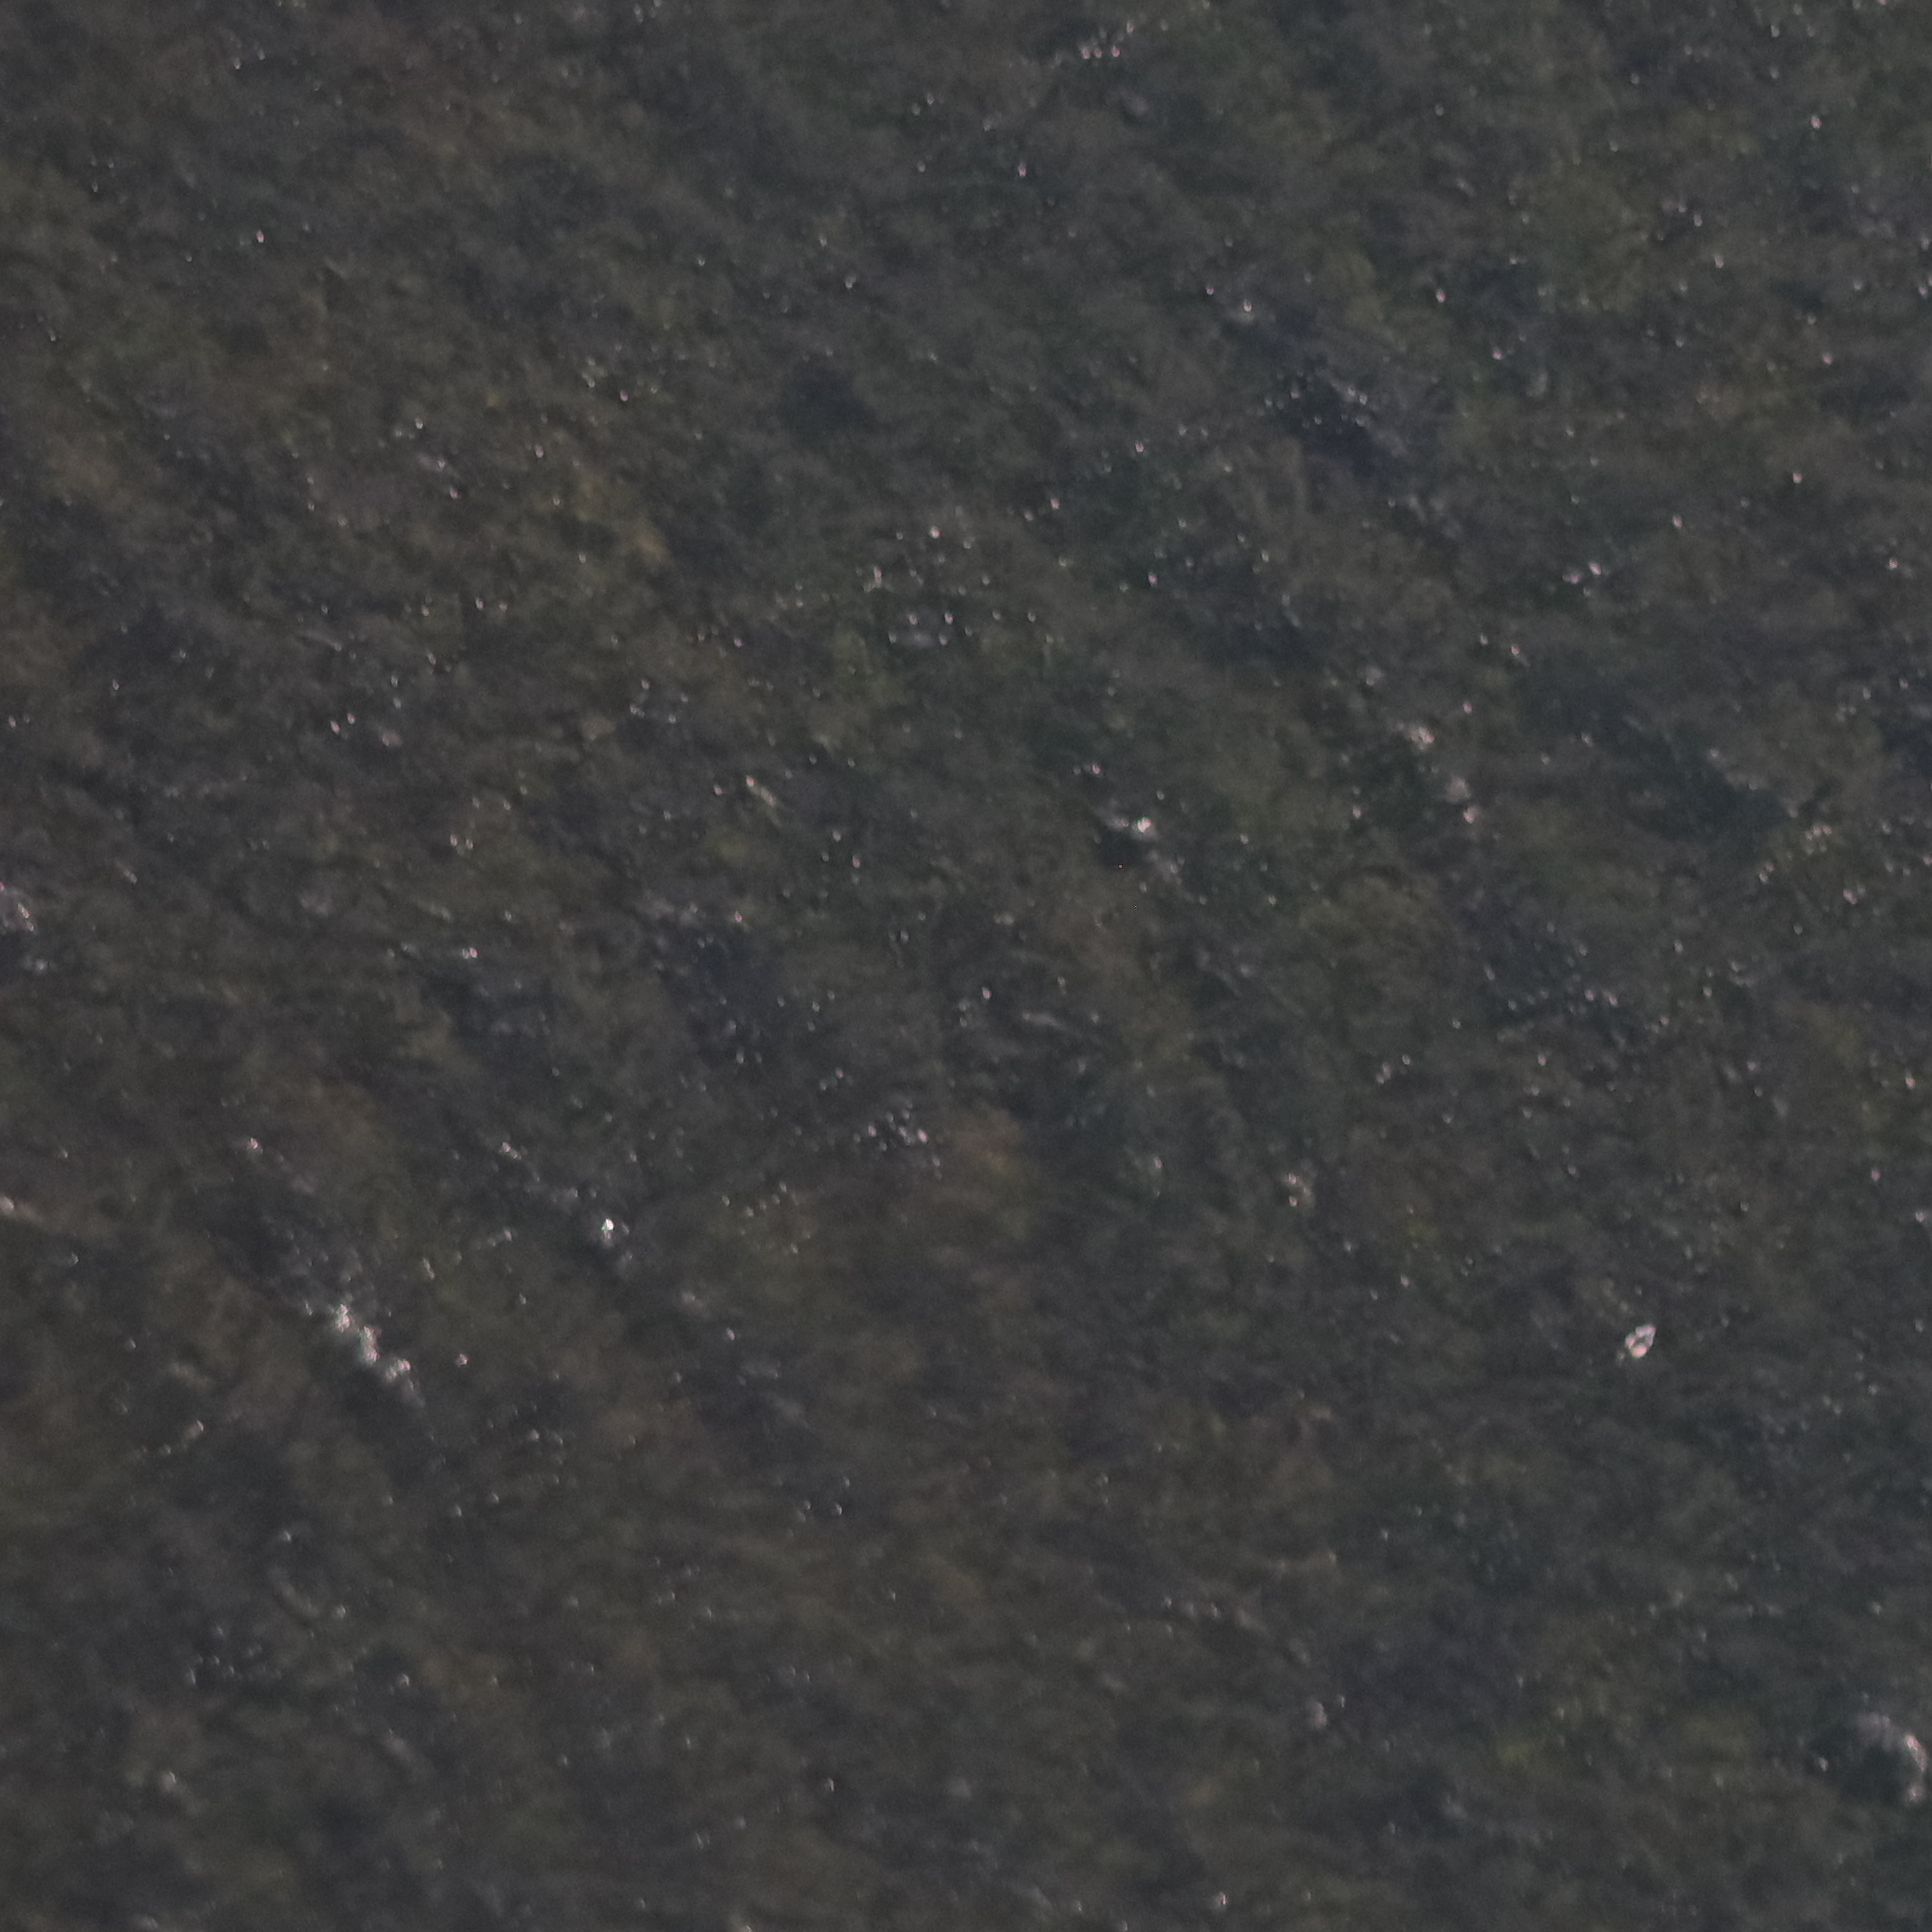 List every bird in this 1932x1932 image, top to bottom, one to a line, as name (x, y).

brant (1640, 1340)